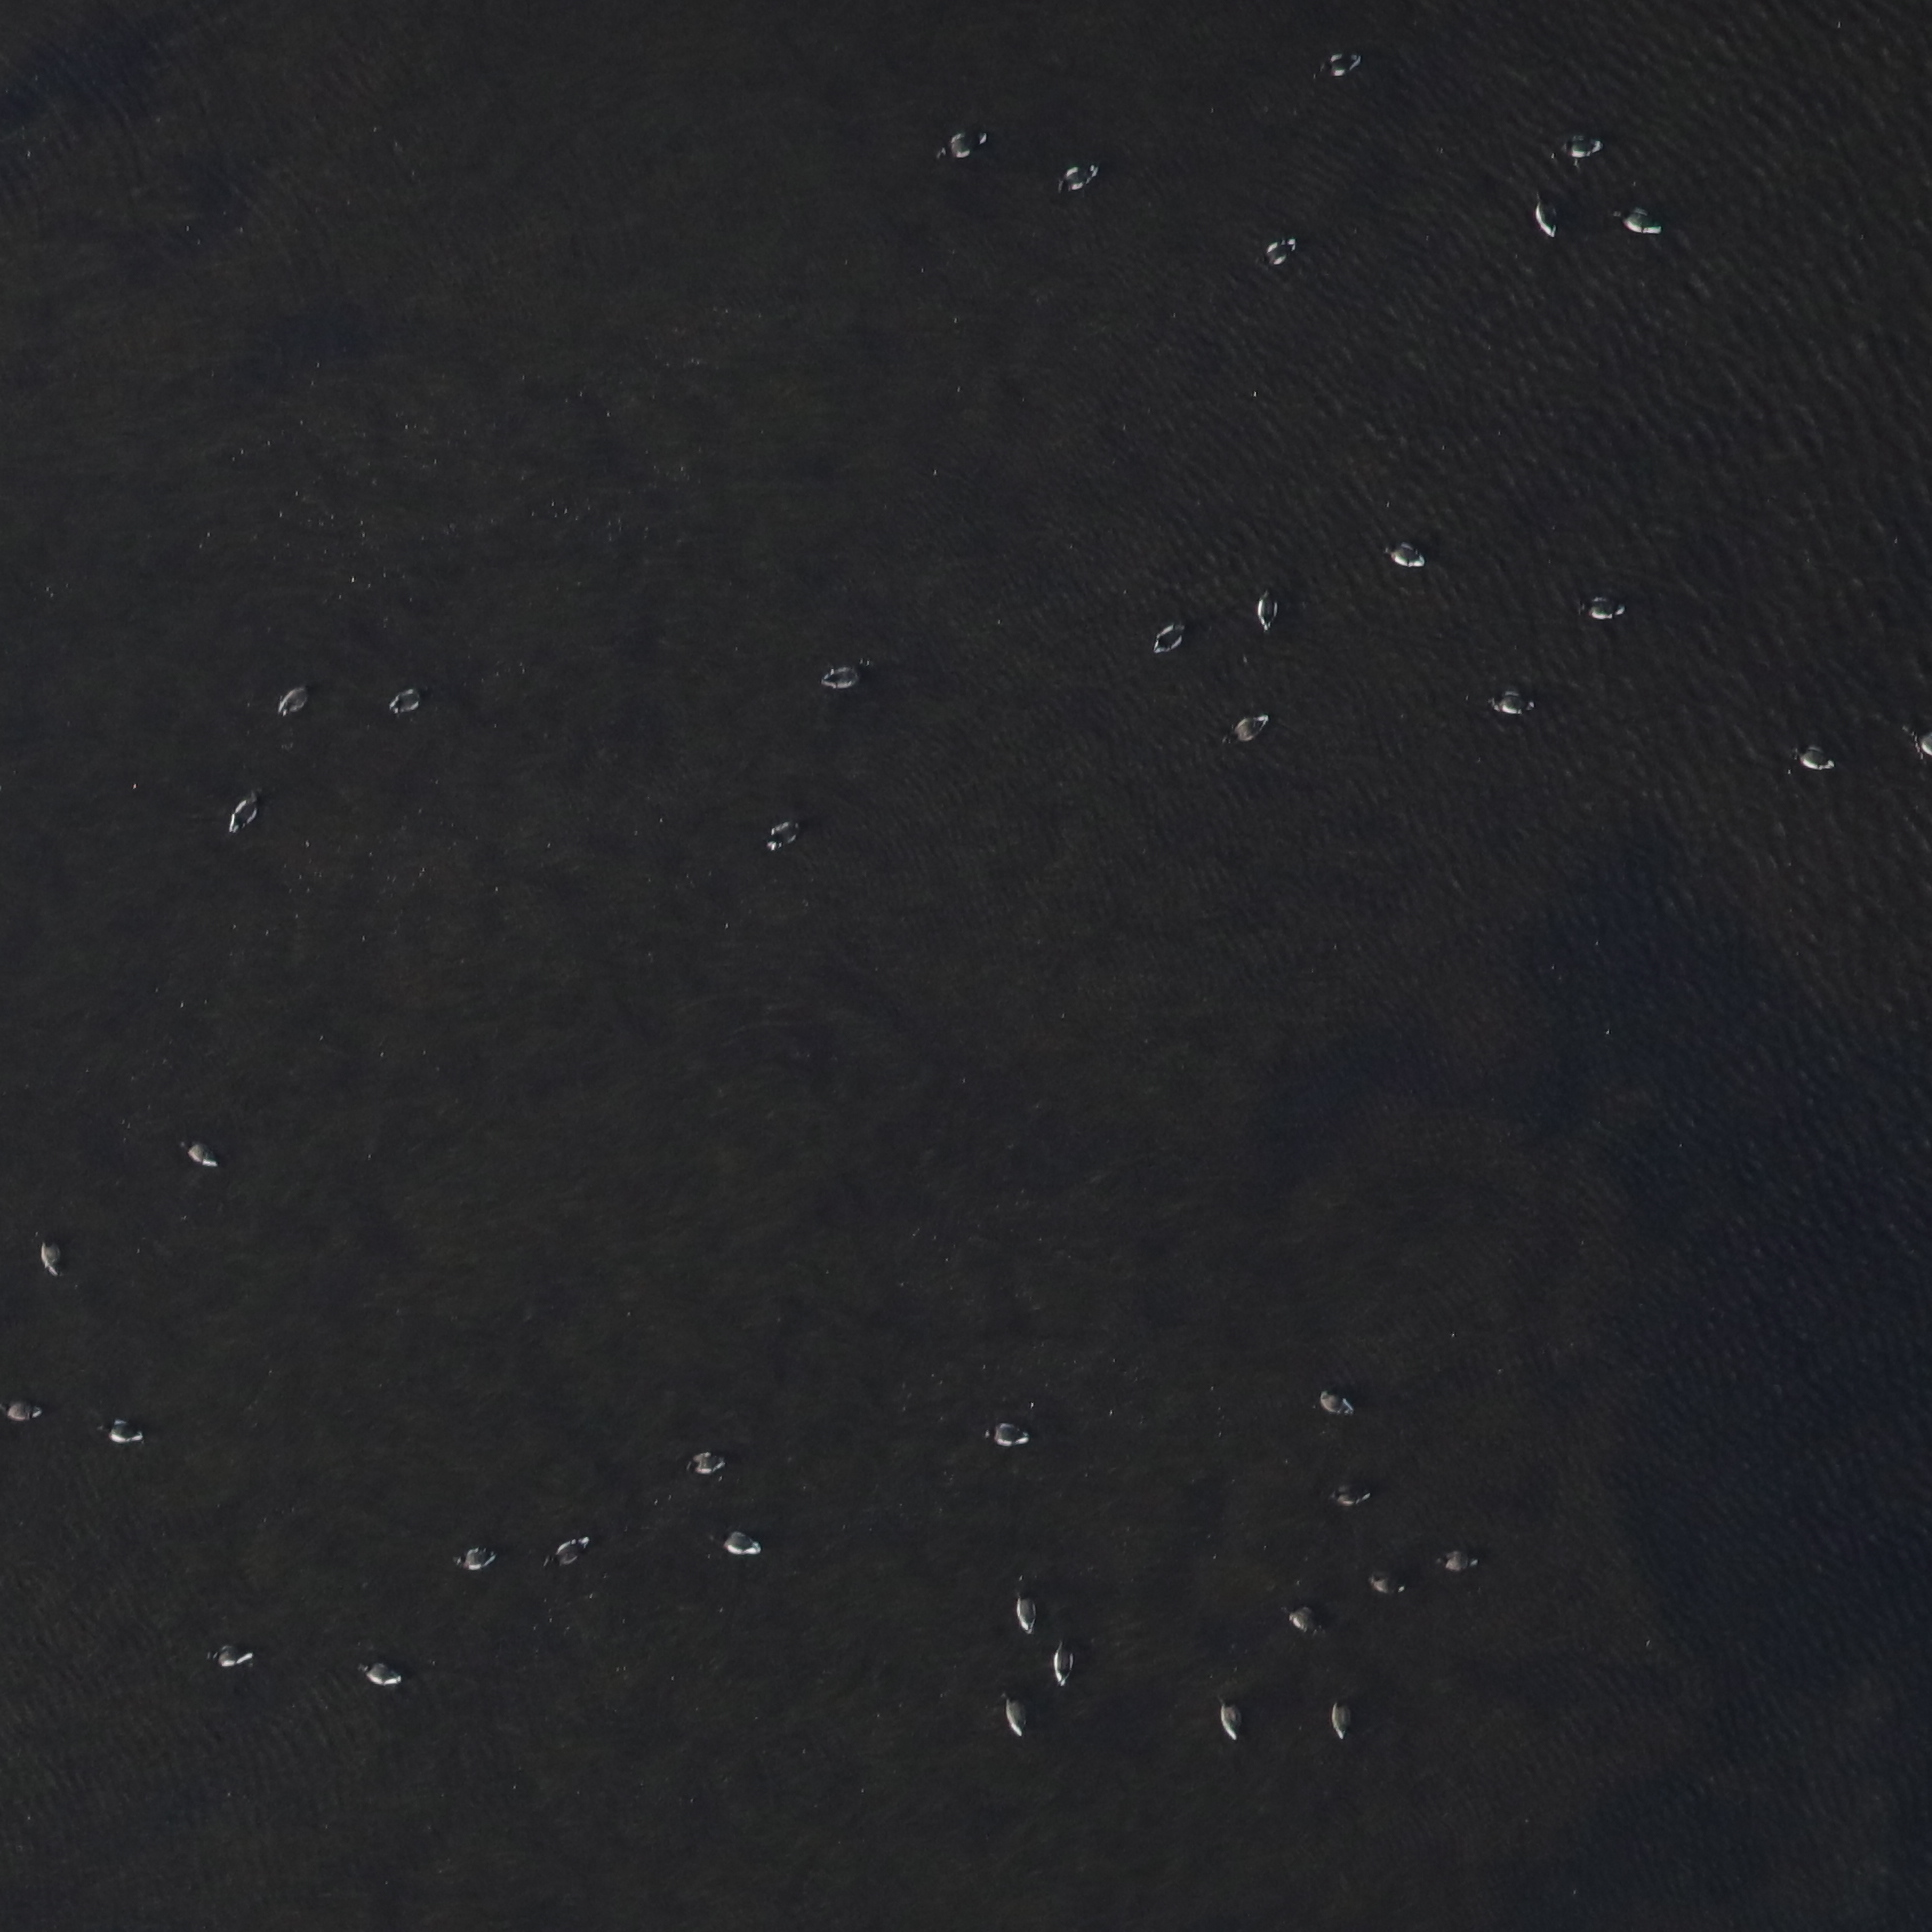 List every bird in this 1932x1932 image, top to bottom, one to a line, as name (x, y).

brant (1337, 63)
brant (961, 144)
brant (1582, 150)
brant (1078, 178)
brant (1544, 217)
brant (1639, 221)
brant (1278, 254)
brant (1405, 555)
brant (1601, 607)
brant (1265, 612)
brant (1168, 640)
brant (845, 677)
brant (296, 700)
brant (408, 702)
brant (1512, 703)
brant (1247, 730)
brant (1931, 744)
brant (1814, 757)
brant (246, 815)
brant (785, 835)
brant (200, 1153)
brant (50, 1256)
brant (1334, 1402)
brant (22, 1411)
brant (123, 1432)
brant (1010, 1433)
brant (709, 1464)
brant (1354, 1492)
brant (741, 1543)
brant (571, 1552)
brant (478, 1558)
brant (1458, 1561)
brant (1385, 1584)
brant (1027, 1610)
brant (1304, 1618)
brant (231, 1657)
brant (1064, 1663)
brant (382, 1671)
brant (1015, 1714)
brant (1229, 1718)
brant (1340, 1720)